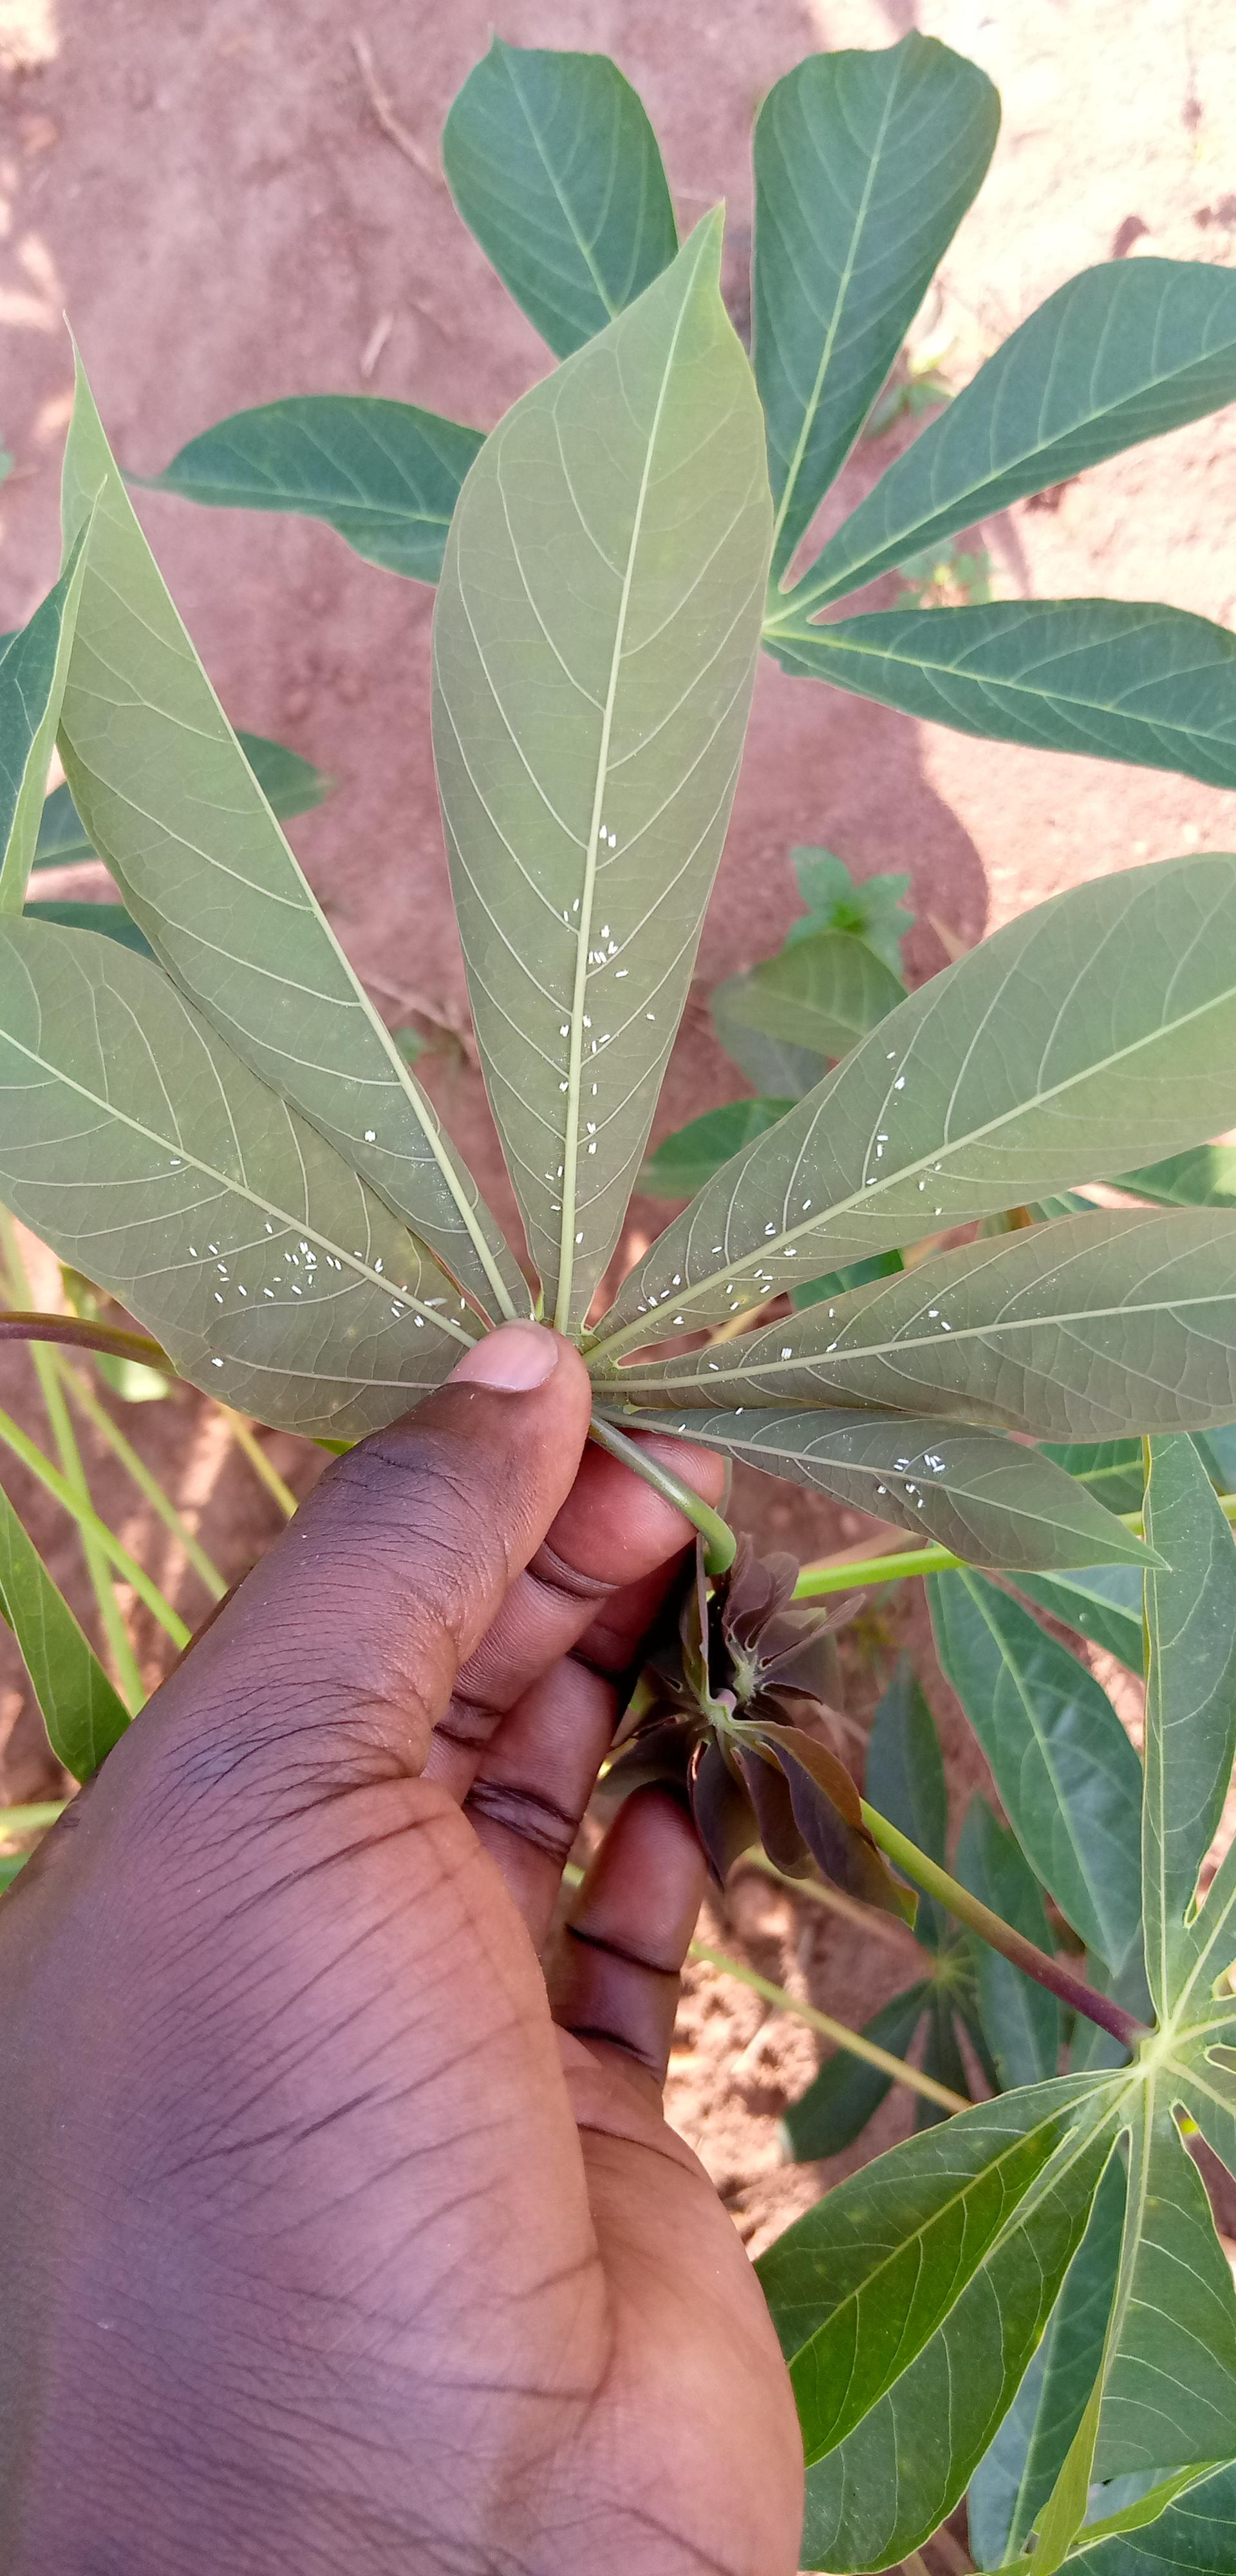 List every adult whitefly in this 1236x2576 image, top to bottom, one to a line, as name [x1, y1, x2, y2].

whitefly [599, 823, 607, 840]
whitefly [611, 833, 618, 851]
whitefly [608, 833, 612, 848]
whitefly [572, 896, 581, 913]
whitefly [562, 909, 570, 924]
whitefly [604, 924, 611, 940]
whitefly [600, 927, 605, 939]
whitefly [607, 940, 615, 954]
whitefly [612, 945, 619, 955]
whitefly [588, 949, 594, 966]
whitefly [598, 950, 608, 964]
whitefly [593, 951, 602, 965]
whitefly [613, 968, 630, 980]
whitefly [644, 1012, 657, 1023]
whitefly [582, 1013, 588, 1028]
whitefly [586, 1017, 592, 1029]
whitefly [558, 1024, 565, 1036]
whitefly [562, 1024, 569, 1037]
whitefly [597, 1032, 612, 1045]
whitefly [590, 1038, 598, 1055]
whitefly [884, 1049, 899, 1060]
whitefly [892, 1075, 905, 1090]
whitefly [561, 1080, 569, 1094]
whitefly [558, 1081, 565, 1090]
whitefly [590, 1081, 599, 1098]
whitefly [897, 1081, 906, 1091]
whitefly [585, 1121, 593, 1135]
whitefly [591, 1122, 596, 1133]
whitefly [368, 1129, 372, 1144]
whitefly [364, 1130, 368, 1142]
whitefly [372, 1130, 377, 1142]
whitefly [875, 1133, 890, 1142]
whitefly [592, 1141, 597, 1155]
whitefly [586, 1142, 592, 1155]
whitefly [875, 1142, 885, 1159]
whitefly [167, 1159, 183, 1166]
whitefly [933, 1162, 942, 1172]
whitefly [556, 1163, 563, 1179]
whitefly [542, 1171, 556, 1182]
whitefly [865, 1176, 879, 1187]
whitefly [917, 1178, 926, 1193]
whitefly [801, 1198, 812, 1212]
whitefly [548, 1204, 562, 1213]
whitefly [933, 1205, 944, 1218]
whitefly [762, 1220, 775, 1230]
whitefly [264, 1221, 274, 1235]
whitefly [762, 1229, 777, 1236]
whitefly [577, 1231, 584, 1245]
whitefly [574, 1233, 579, 1244]
whitefly [299, 1240, 306, 1255]
whitefly [304, 1240, 309, 1251]
whitefly [206, 1243, 220, 1256]
whitefly [707, 1244, 724, 1254]
whitefly [187, 1245, 198, 1258]
whitefly [782, 1247, 798, 1258]
whitefly [351, 1249, 363, 1259]
whitefly [307, 1250, 317, 1262]
whitefly [282, 1252, 292, 1264]
whitefly [291, 1253, 301, 1267]
whitefly [305, 1254, 312, 1264]
whitefly [324, 1255, 335, 1268]
whitefly [373, 1256, 382, 1270]
whitefly [334, 1258, 344, 1273]
whitefly [215, 1262, 229, 1274]
whitefly [303, 1264, 319, 1271]
whitefly [374, 1265, 384, 1274]
whitefly [753, 1268, 764, 1279]
whitefly [306, 1273, 314, 1287]
whitefly [671, 1273, 680, 1285]
whitefly [760, 1274, 774, 1282]
whitefly [270, 1276, 283, 1284]
whitefly [218, 1276, 230, 1282]
whitefly [675, 1276, 681, 1285]
whitefly [724, 1283, 735, 1296]
whitefly [290, 1283, 303, 1296]
whitefly [758, 1283, 771, 1296]
whitefly [236, 1284, 248, 1298]
whitefly [399, 1284, 409, 1294]
whitefly [659, 1287, 671, 1300]
whitefly [261, 1287, 276, 1300]
whitefly [212, 1291, 225, 1305]
whitefly [459, 1295, 467, 1312]
whitefly [649, 1295, 660, 1307]
whitefly [646, 1298, 655, 1309]
whitefly [391, 1299, 405, 1309]
whitefly [422, 1299, 433, 1309]
whitefly [727, 1300, 741, 1312]
whitefly [635, 1304, 648, 1314]
whitefly [389, 1306, 400, 1319]
whitefly [827, 1306, 836, 1320]
whitefly [925, 1309, 941, 1314]
whitefly [528, 1311, 537, 1322]
whitefly [671, 1314, 687, 1326]
whitefly [926, 1314, 938, 1318]
whitefly [415, 1314, 425, 1328]
whitefly [449, 1317, 462, 1328]
whitefly [413, 1318, 421, 1329]
whitefly [939, 1320, 952, 1332]
whitefly [825, 1341, 838, 1354]
whitefly [780, 1347, 785, 1359]
whitefly [784, 1347, 789, 1361]
whitefly [787, 1347, 792, 1360]
whitefly [215, 1357, 224, 1366]
whitefly [211, 1358, 223, 1368]
whitefly [706, 1361, 720, 1372]
whitefly [734, 1405, 745, 1417]
whitefly [675, 1421, 688, 1434]
whitefly [923, 1452, 931, 1468]
whitefly [932, 1454, 942, 1463]
whitefly [929, 1455, 937, 1468]
whitefly [895, 1457, 909, 1464]
whitefly [932, 1463, 947, 1473]
whitefly [891, 1464, 904, 1472]
whitefly [903, 1482, 910, 1491]
whitefly [908, 1483, 916, 1494]
whitefly [876, 1484, 885, 1494]
whitefly [915, 1497, 924, 1510]